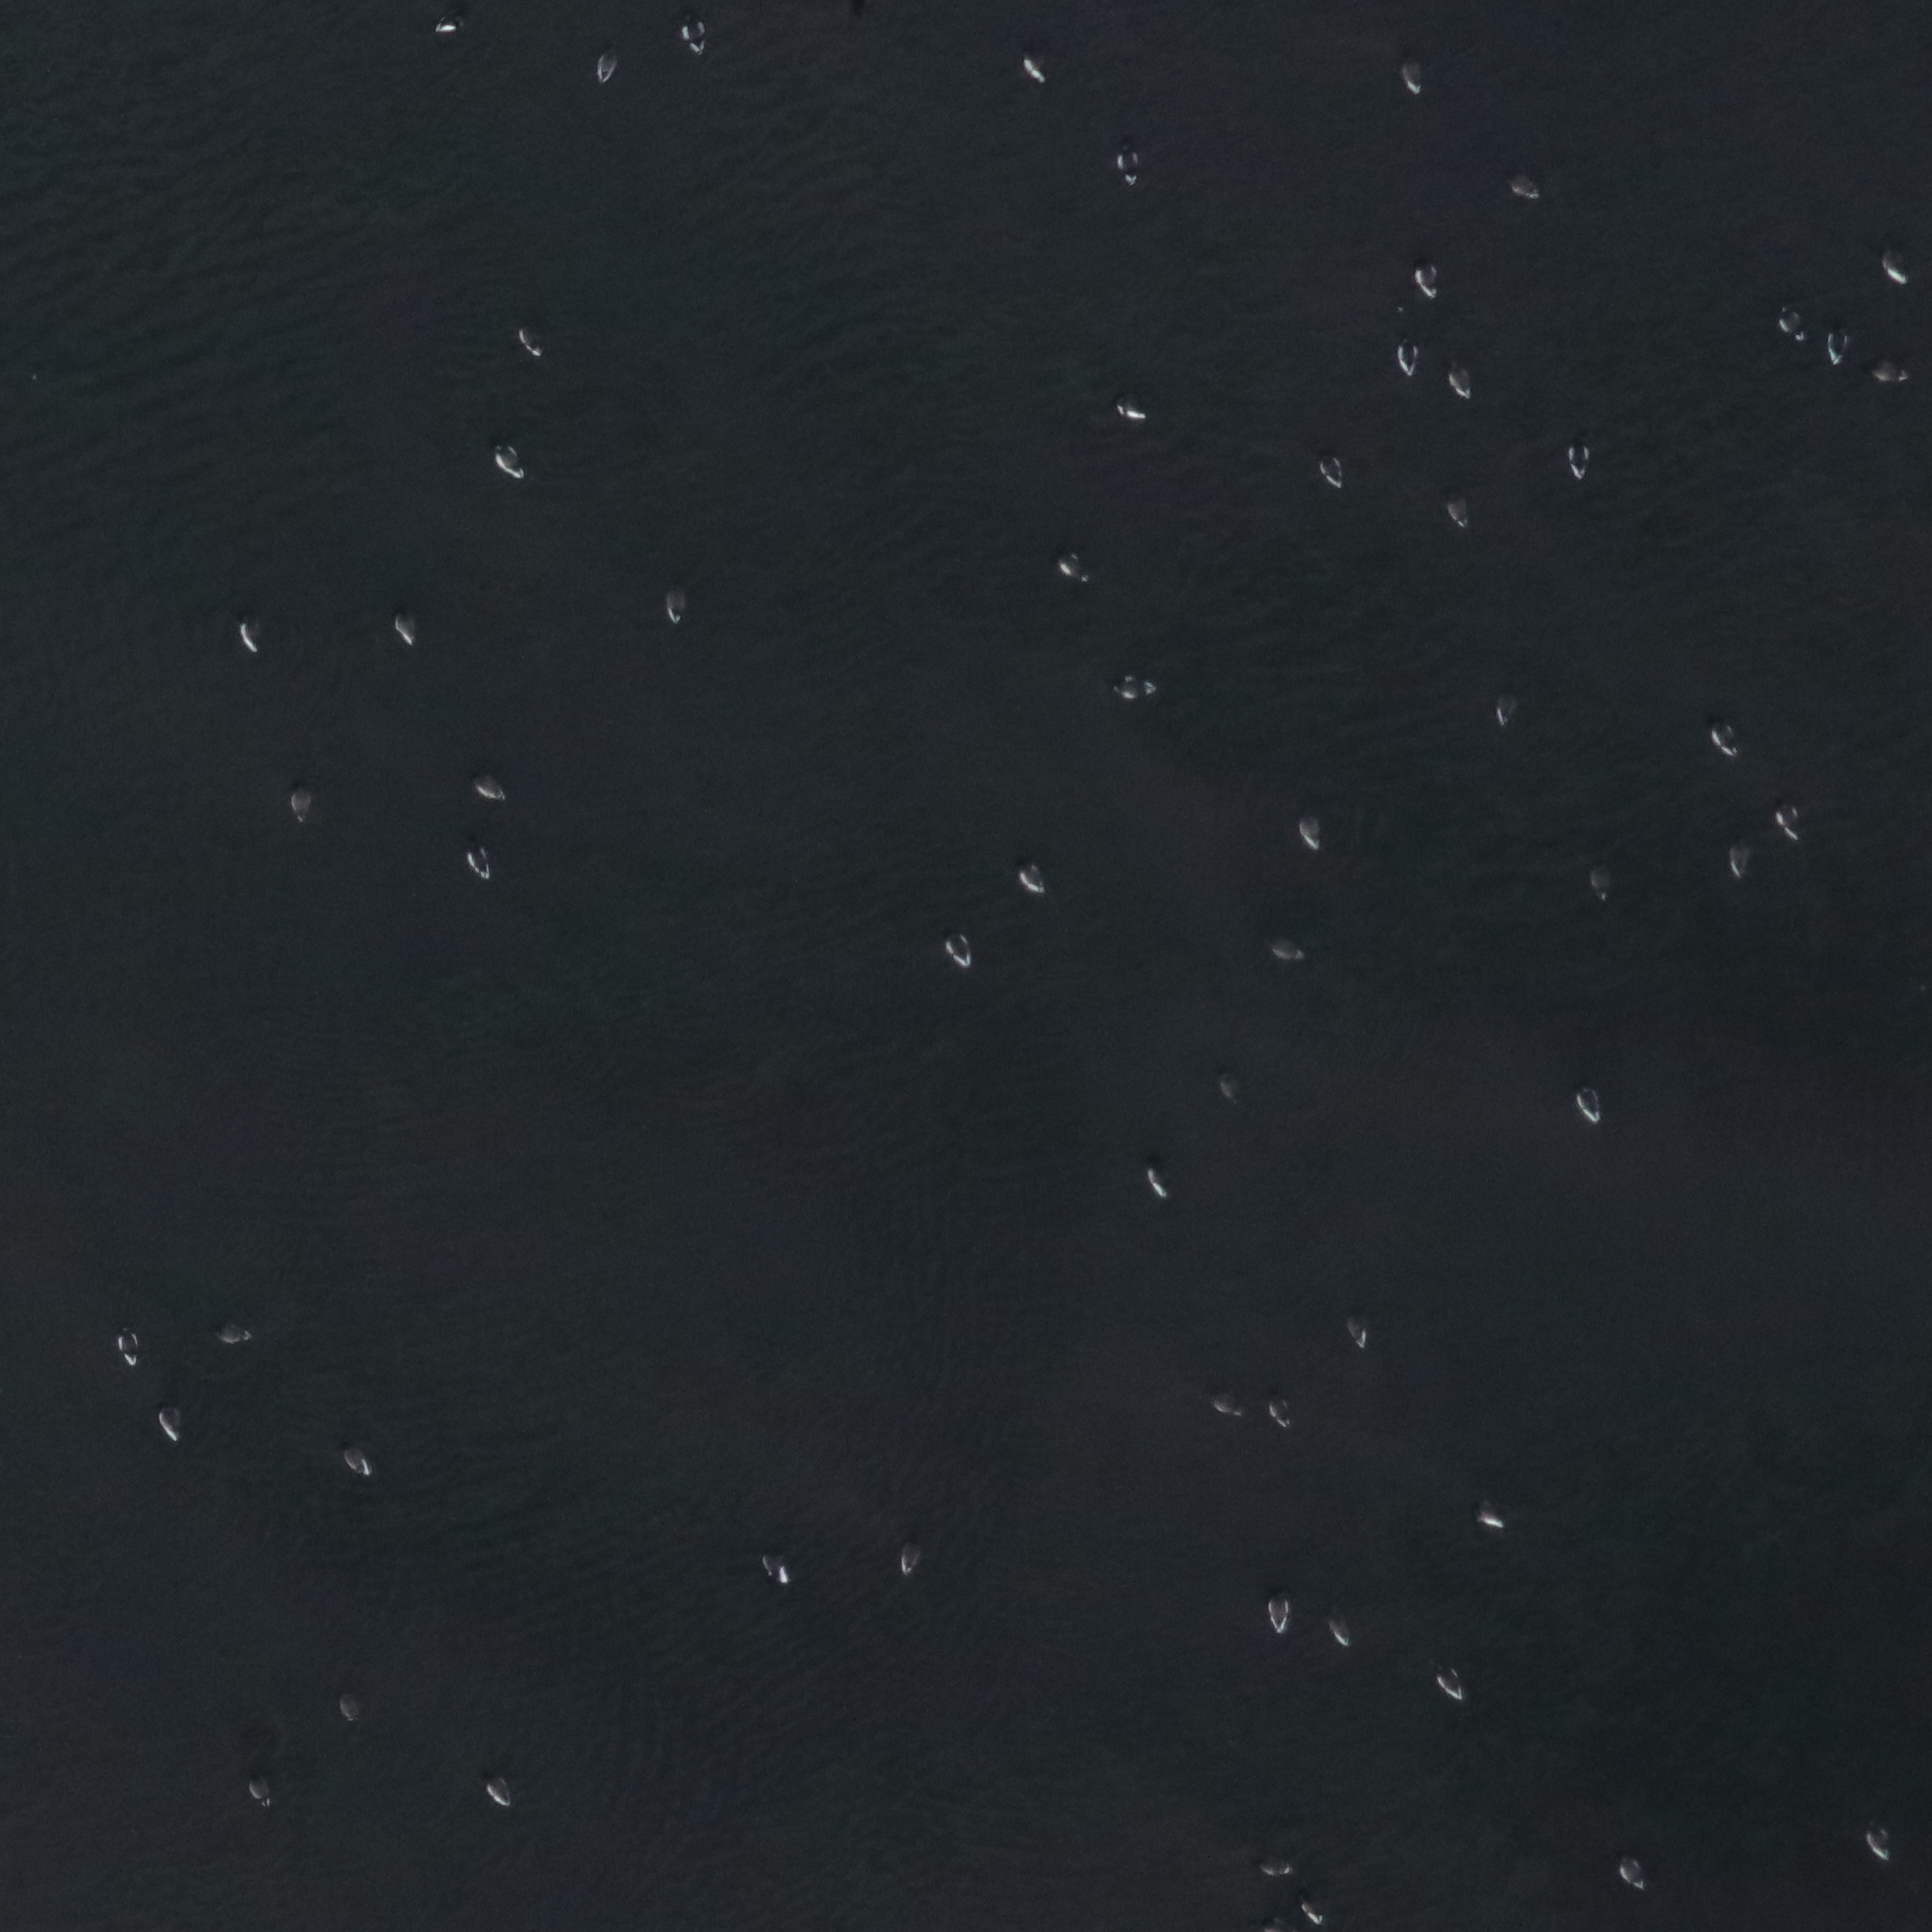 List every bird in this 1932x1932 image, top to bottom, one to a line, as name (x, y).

brant (452, 24)
brant (694, 33)
brant (1036, 60)
brant (602, 66)
brant (1417, 77)
brant (1126, 165)
brant (1523, 184)
brant (1894, 263)
brant (1426, 279)
brant (1791, 326)
brant (526, 341)
brant (1835, 344)
brant (1407, 356)
brant (1886, 372)
brant (1459, 381)
brant (1130, 409)
brant (1577, 458)
brant (508, 459)
brant (1331, 469)
brant (1456, 506)
brant (1073, 569)
brant (676, 601)
brant (410, 628)
brant (248, 631)
brant (1133, 687)
brant (1503, 704)
brant (1721, 737)
brant (490, 787)
brant (301, 803)
brant (1789, 820)
brant (1312, 829)
brant (1739, 857)
brant (479, 861)
brant (1602, 877)
brant (1030, 878)
brant (1285, 947)
brant (959, 948)
brant (1231, 1085)
brant (1588, 1102)
brant (1157, 1177)
brant (1353, 1326)
brant (232, 1335)
brant (128, 1347)
brant (1232, 1406)
brant (1280, 1411)
brant (169, 1421)
brant (354, 1456)
brant (1493, 1512)
brant (914, 1558)
brant (775, 1567)
brant (1278, 1612)
brant (1343, 1629)
brant (1451, 1682)
brant (347, 1698)
brant (260, 1786)
brant (497, 1791)
brant (1878, 1841)
brant (1270, 1863)
brant (1630, 1872)
brant (1316, 1914)
brant (1281, 1929)